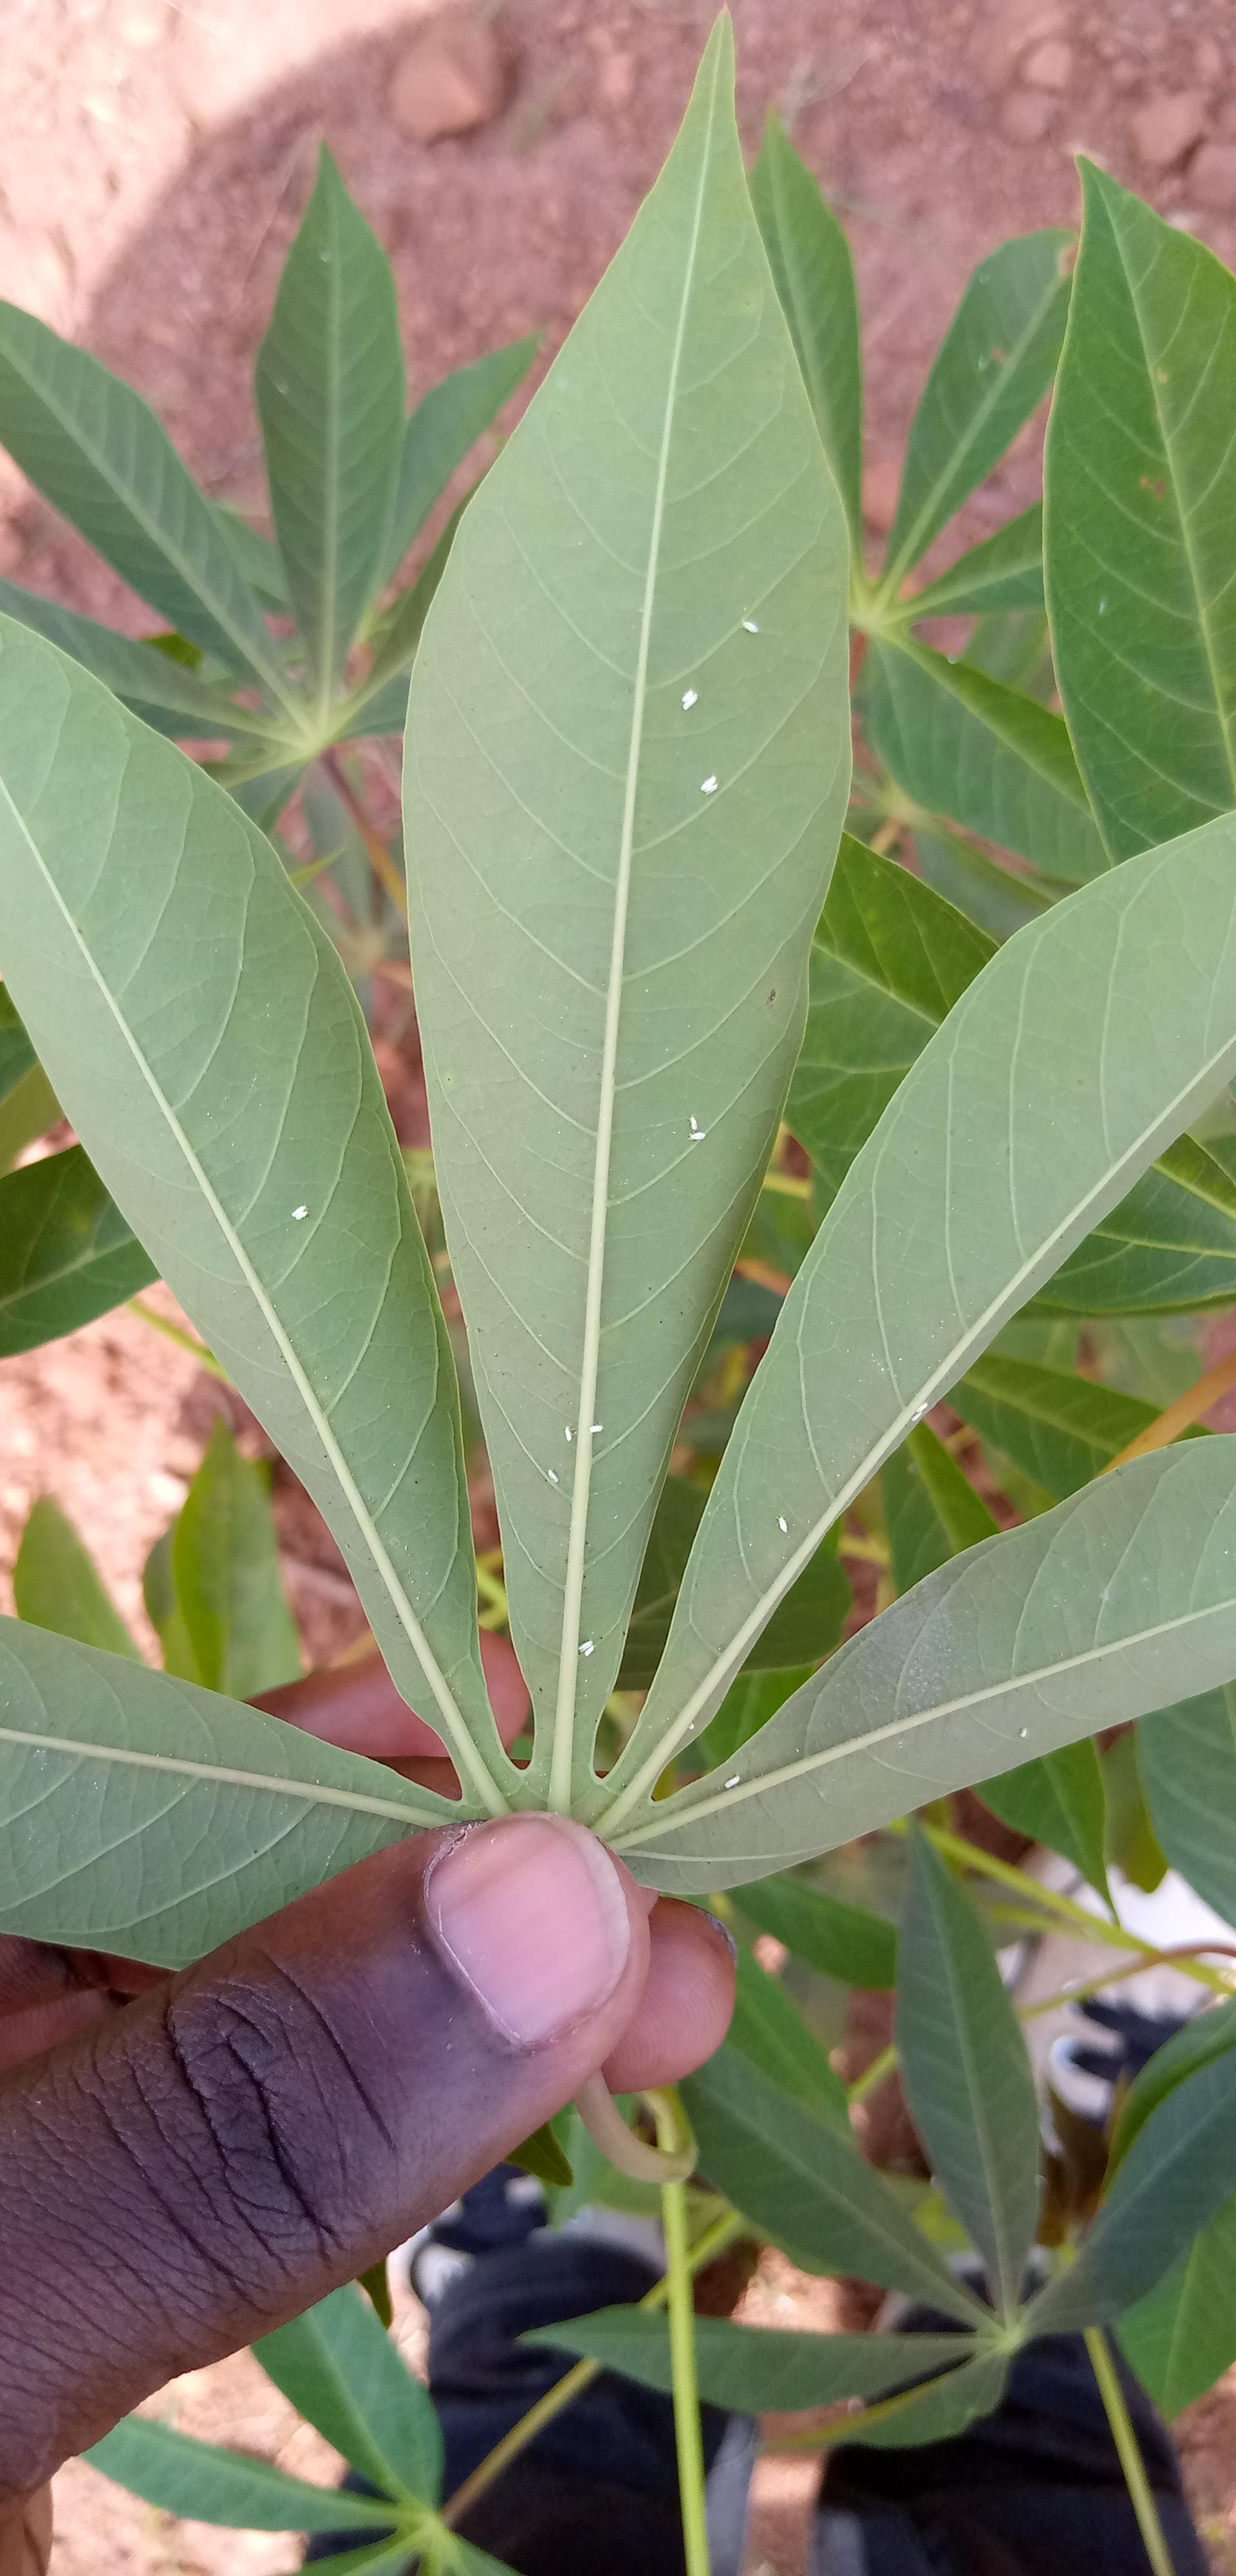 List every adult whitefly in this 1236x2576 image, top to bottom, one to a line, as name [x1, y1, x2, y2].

whitefly [741, 618, 760, 635]
whitefly [680, 688, 695, 702]
whitefly [682, 694, 698, 711]
whitefly [701, 774, 717, 790]
whitefly [706, 782, 719, 794]
whitefly [688, 1113, 698, 1130]
whitefly [688, 1130, 707, 1143]
whitefly [290, 1203, 308, 1217]
whitefly [296, 1209, 308, 1222]
whitefly [918, 1401, 928, 1411]
whitefly [910, 1412, 921, 1423]
whitefly [587, 1423, 604, 1435]
whitefly [562, 1424, 573, 1444]
whitefly [545, 1468, 559, 1485]
whitefly [774, 1513, 791, 1533]
whitefly [578, 1638, 594, 1651]
whitefly [585, 1644, 595, 1656]
whitefly [1016, 1724, 1030, 1741]
whitefly [724, 1772, 741, 1789]